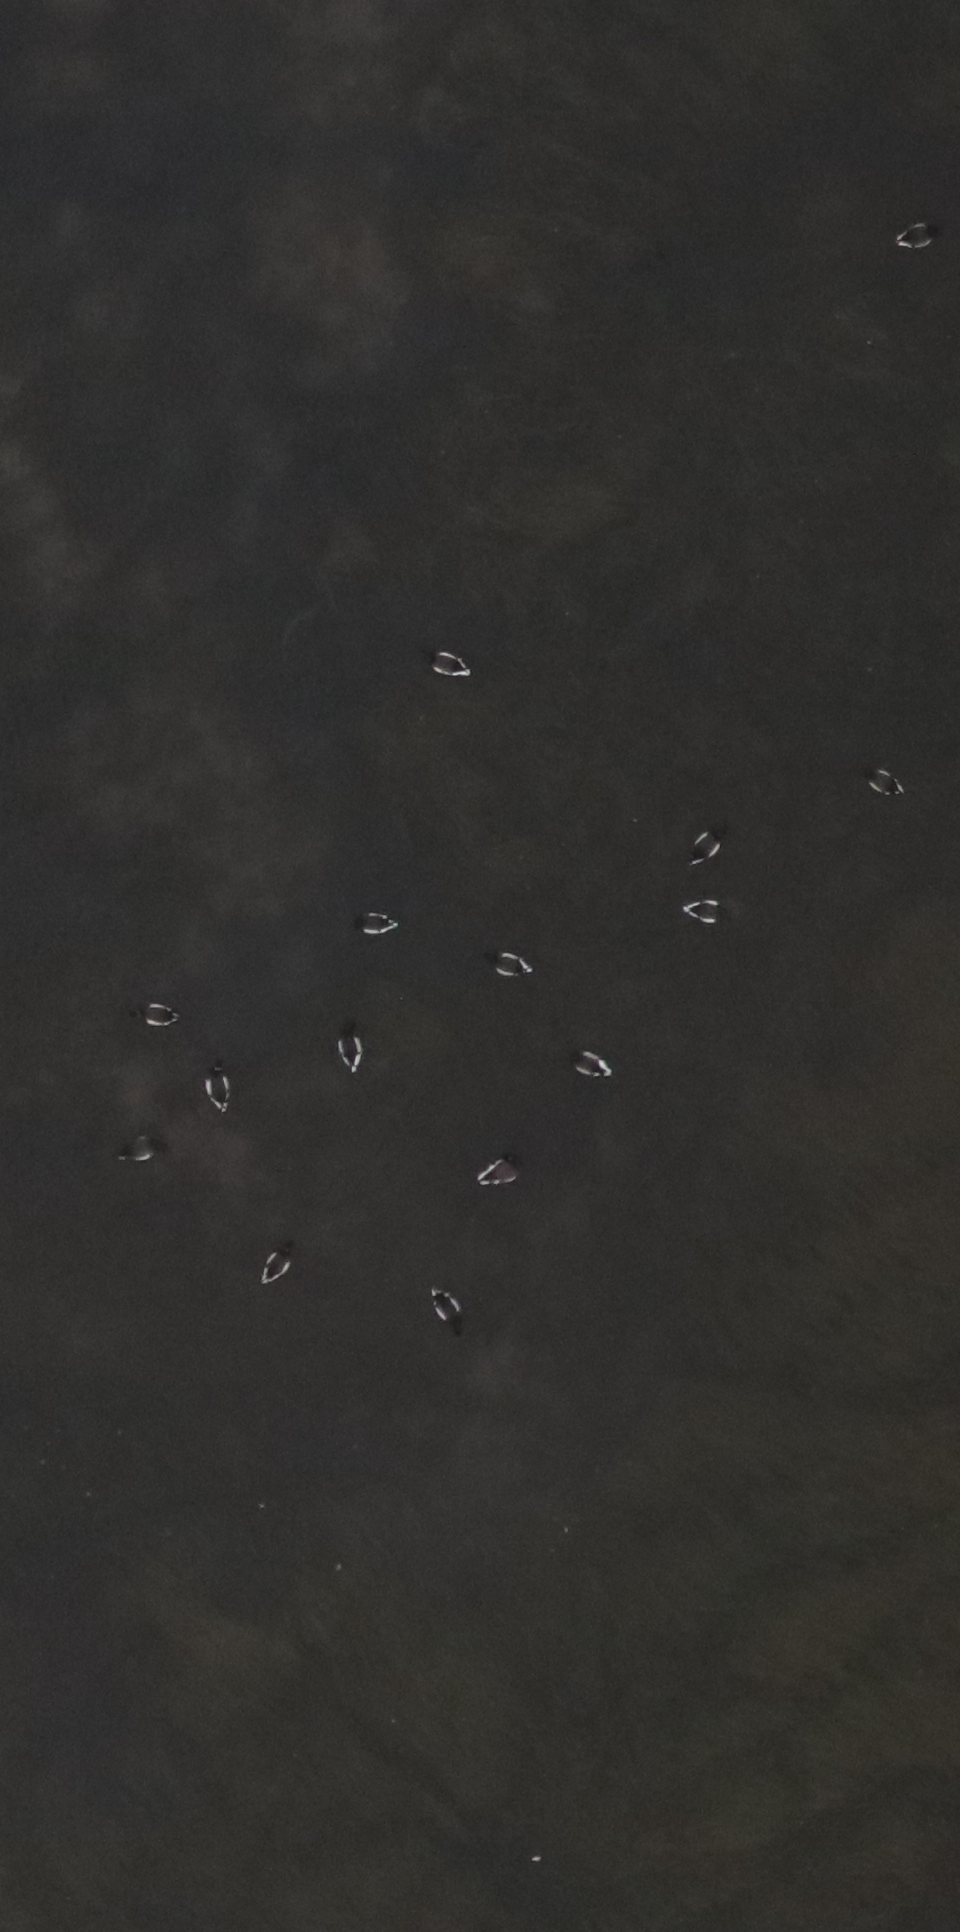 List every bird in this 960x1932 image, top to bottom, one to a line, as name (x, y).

brant (917, 237)
brant (448, 664)
brant (886, 782)
brant (705, 849)
brant (706, 912)
brant (377, 924)
brant (510, 967)
brant (157, 1016)
brant (351, 1049)
brant (590, 1066)
brant (218, 1089)
brant (141, 1151)
brant (500, 1169)
brant (276, 1265)
brant (448, 1307)